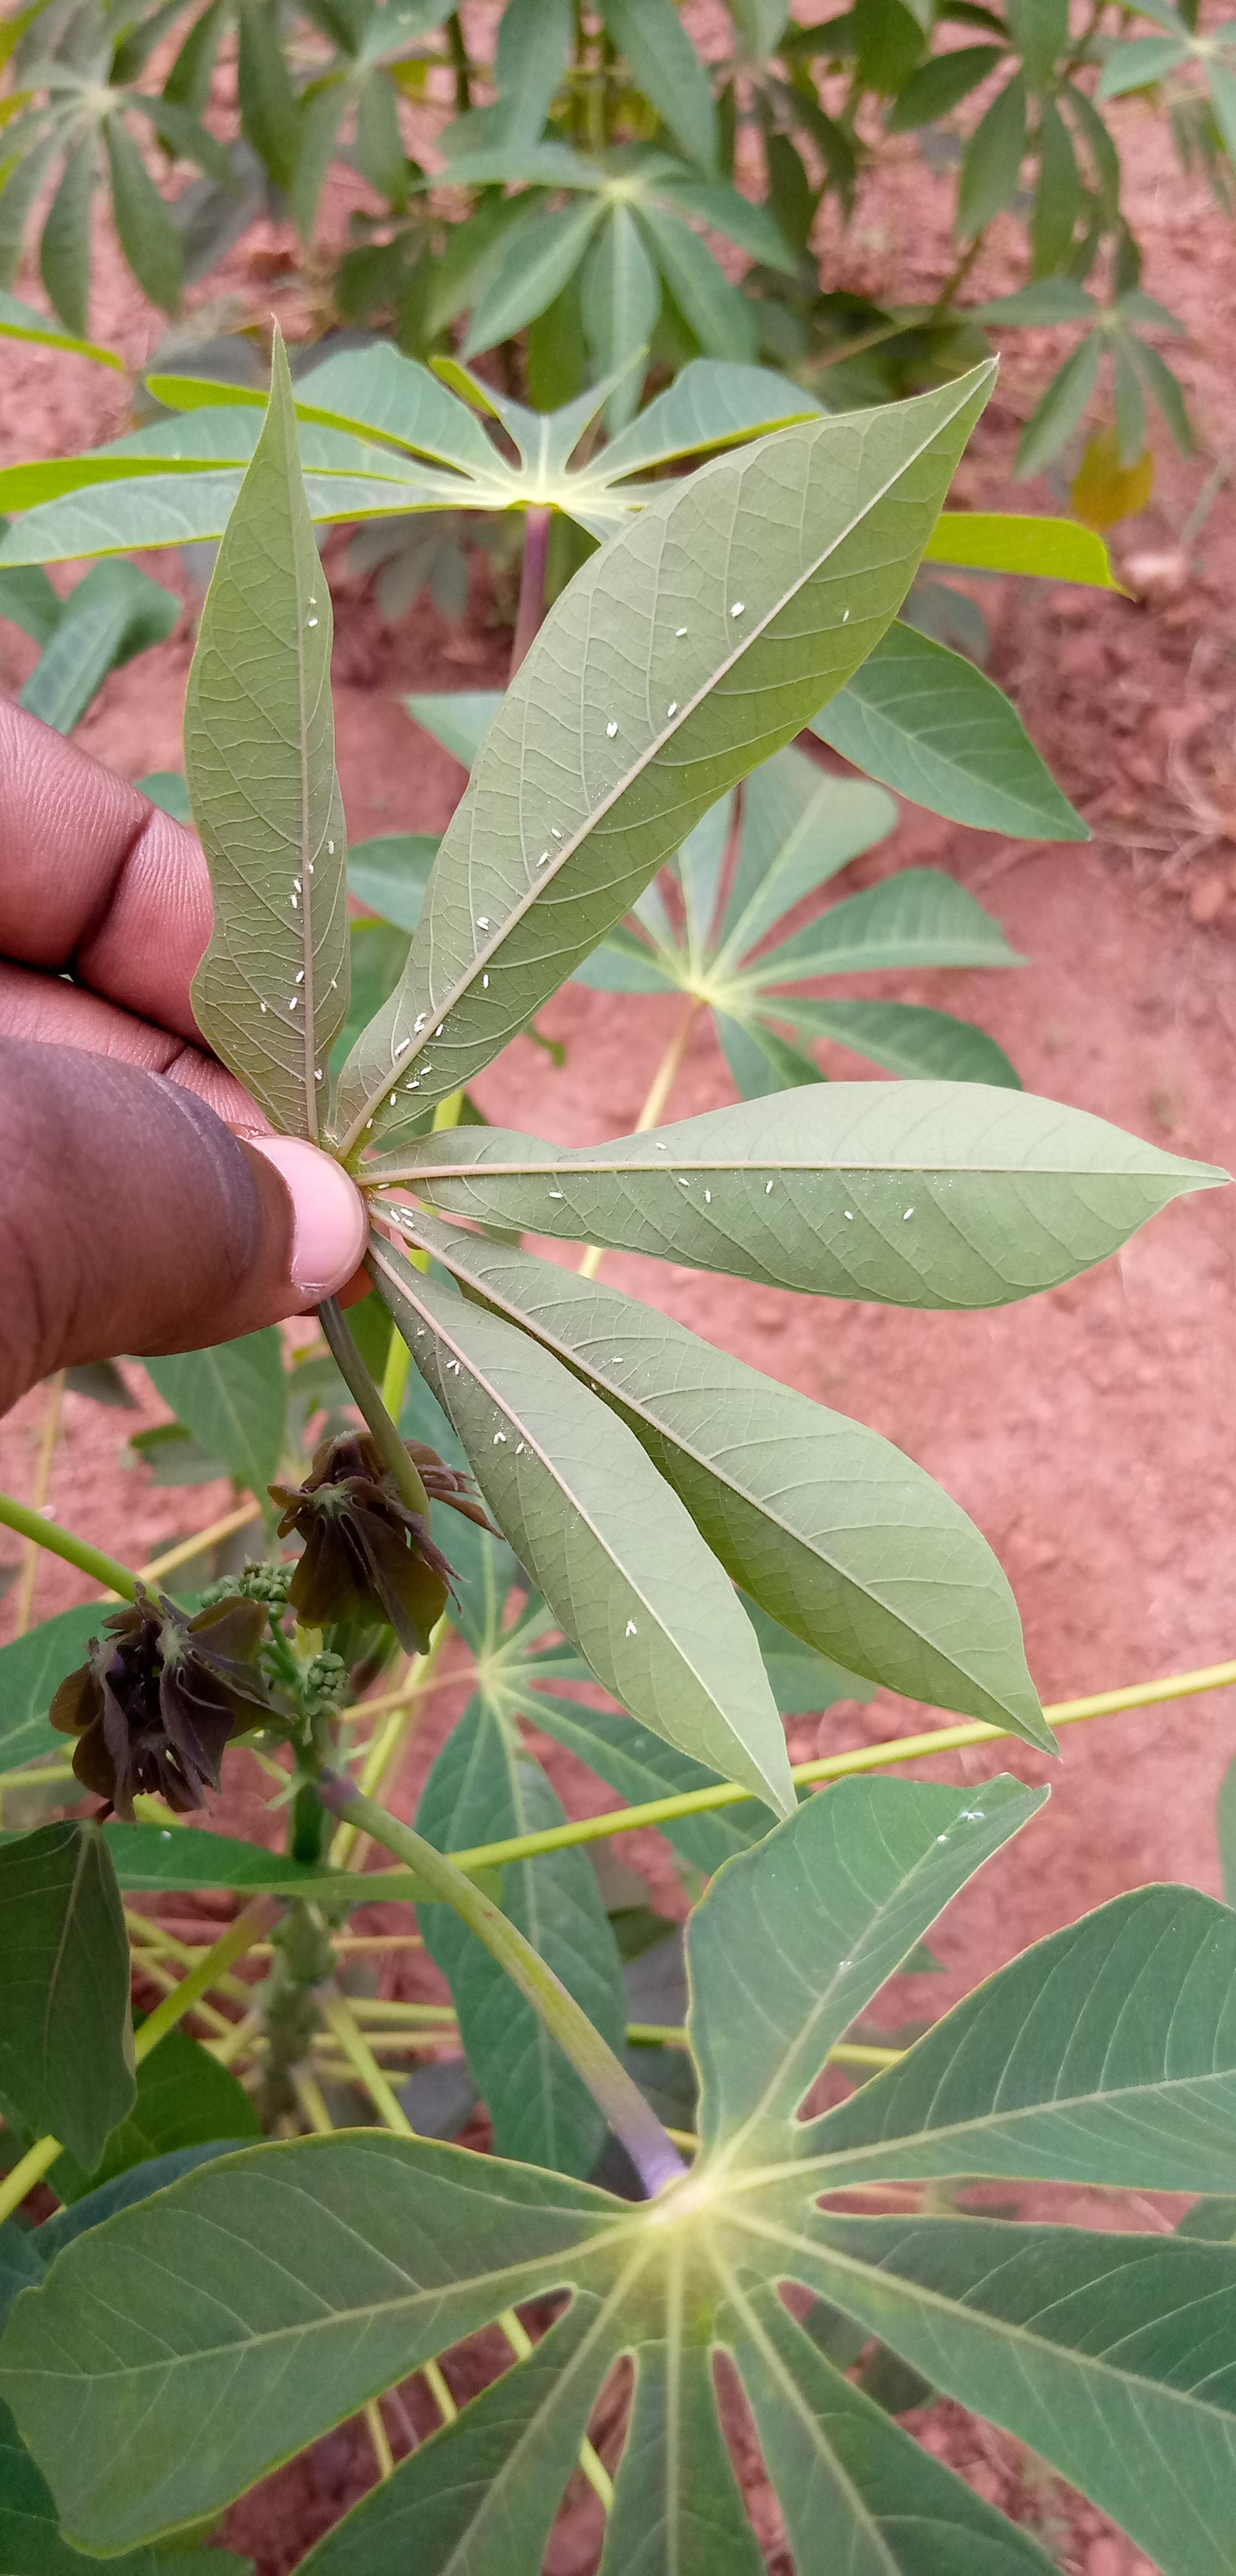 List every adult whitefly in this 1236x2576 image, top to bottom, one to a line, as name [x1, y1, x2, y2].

whitefly [308, 596, 319, 607]
whitefly [730, 602, 741, 613]
whitefly [732, 605, 745, 619]
whitefly [840, 606, 850, 625]
whitefly [306, 616, 320, 630]
whitefly [673, 627, 689, 643]
whitefly [664, 700, 679, 718]
whitefly [605, 721, 612, 737]
whitefly [610, 721, 618, 737]
whitefly [549, 827, 563, 840]
whitefly [324, 837, 338, 859]
whitefly [537, 850, 550, 867]
whitefly [304, 860, 319, 877]
whitefly [292, 876, 303, 895]
whitefly [289, 893, 300, 912]
whitefly [478, 916, 490, 925]
whitefly [474, 920, 489, 932]
whitefly [294, 969, 308, 985]
whitefly [480, 972, 491, 990]
whitefly [328, 977, 340, 990]
whitefly [288, 996, 298, 1012]
whitefly [258, 1001, 269, 1014]
whitefly [416, 1012, 427, 1021]
whitefly [414, 1019, 421, 1028]
whitefly [435, 1023, 444, 1037]
whitefly [413, 1023, 426, 1033]
whitefly [402, 1037, 411, 1046]
whitefly [394, 1043, 404, 1056]
whitefly [418, 1065, 435, 1077]
whitefly [317, 1068, 323, 1075]
whitefly [314, 1071, 323, 1081]
whitefly [404, 1080, 421, 1090]
whitefly [388, 1091, 398, 1108]
whitefly [365, 1115, 375, 1130]
whitefly [653, 1141, 669, 1152]
whitefly [678, 1176, 691, 1188]
whitefly [763, 1178, 774, 1196]
whitefly [376, 1182, 391, 1190]
whitefly [702, 1188, 713, 1206]
whitefly [547, 1190, 565, 1202]
whitefly [900, 1206, 916, 1222]
whitefly [400, 1207, 414, 1218]
whitefly [389, 1209, 400, 1223]
whitefly [843, 1209, 854, 1222]
whitefly [402, 1218, 416, 1230]
whitefly [415, 1329, 427, 1338]
whitefly [610, 1355, 625, 1364]
whitefly [445, 1358, 457, 1370]
whitefly [454, 1359, 460, 1378]
whitefly [589, 1381, 599, 1393]
whitefly [498, 1430, 508, 1443]
whitefly [492, 1432, 499, 1445]
whitefly [513, 1439, 527, 1457]
whitefly [627, 1620, 638, 1635]
whitefly [625, 1626, 630, 1638]
whitefly [959, 1806, 990, 1823]
whitefly [934, 1832, 950, 1844]